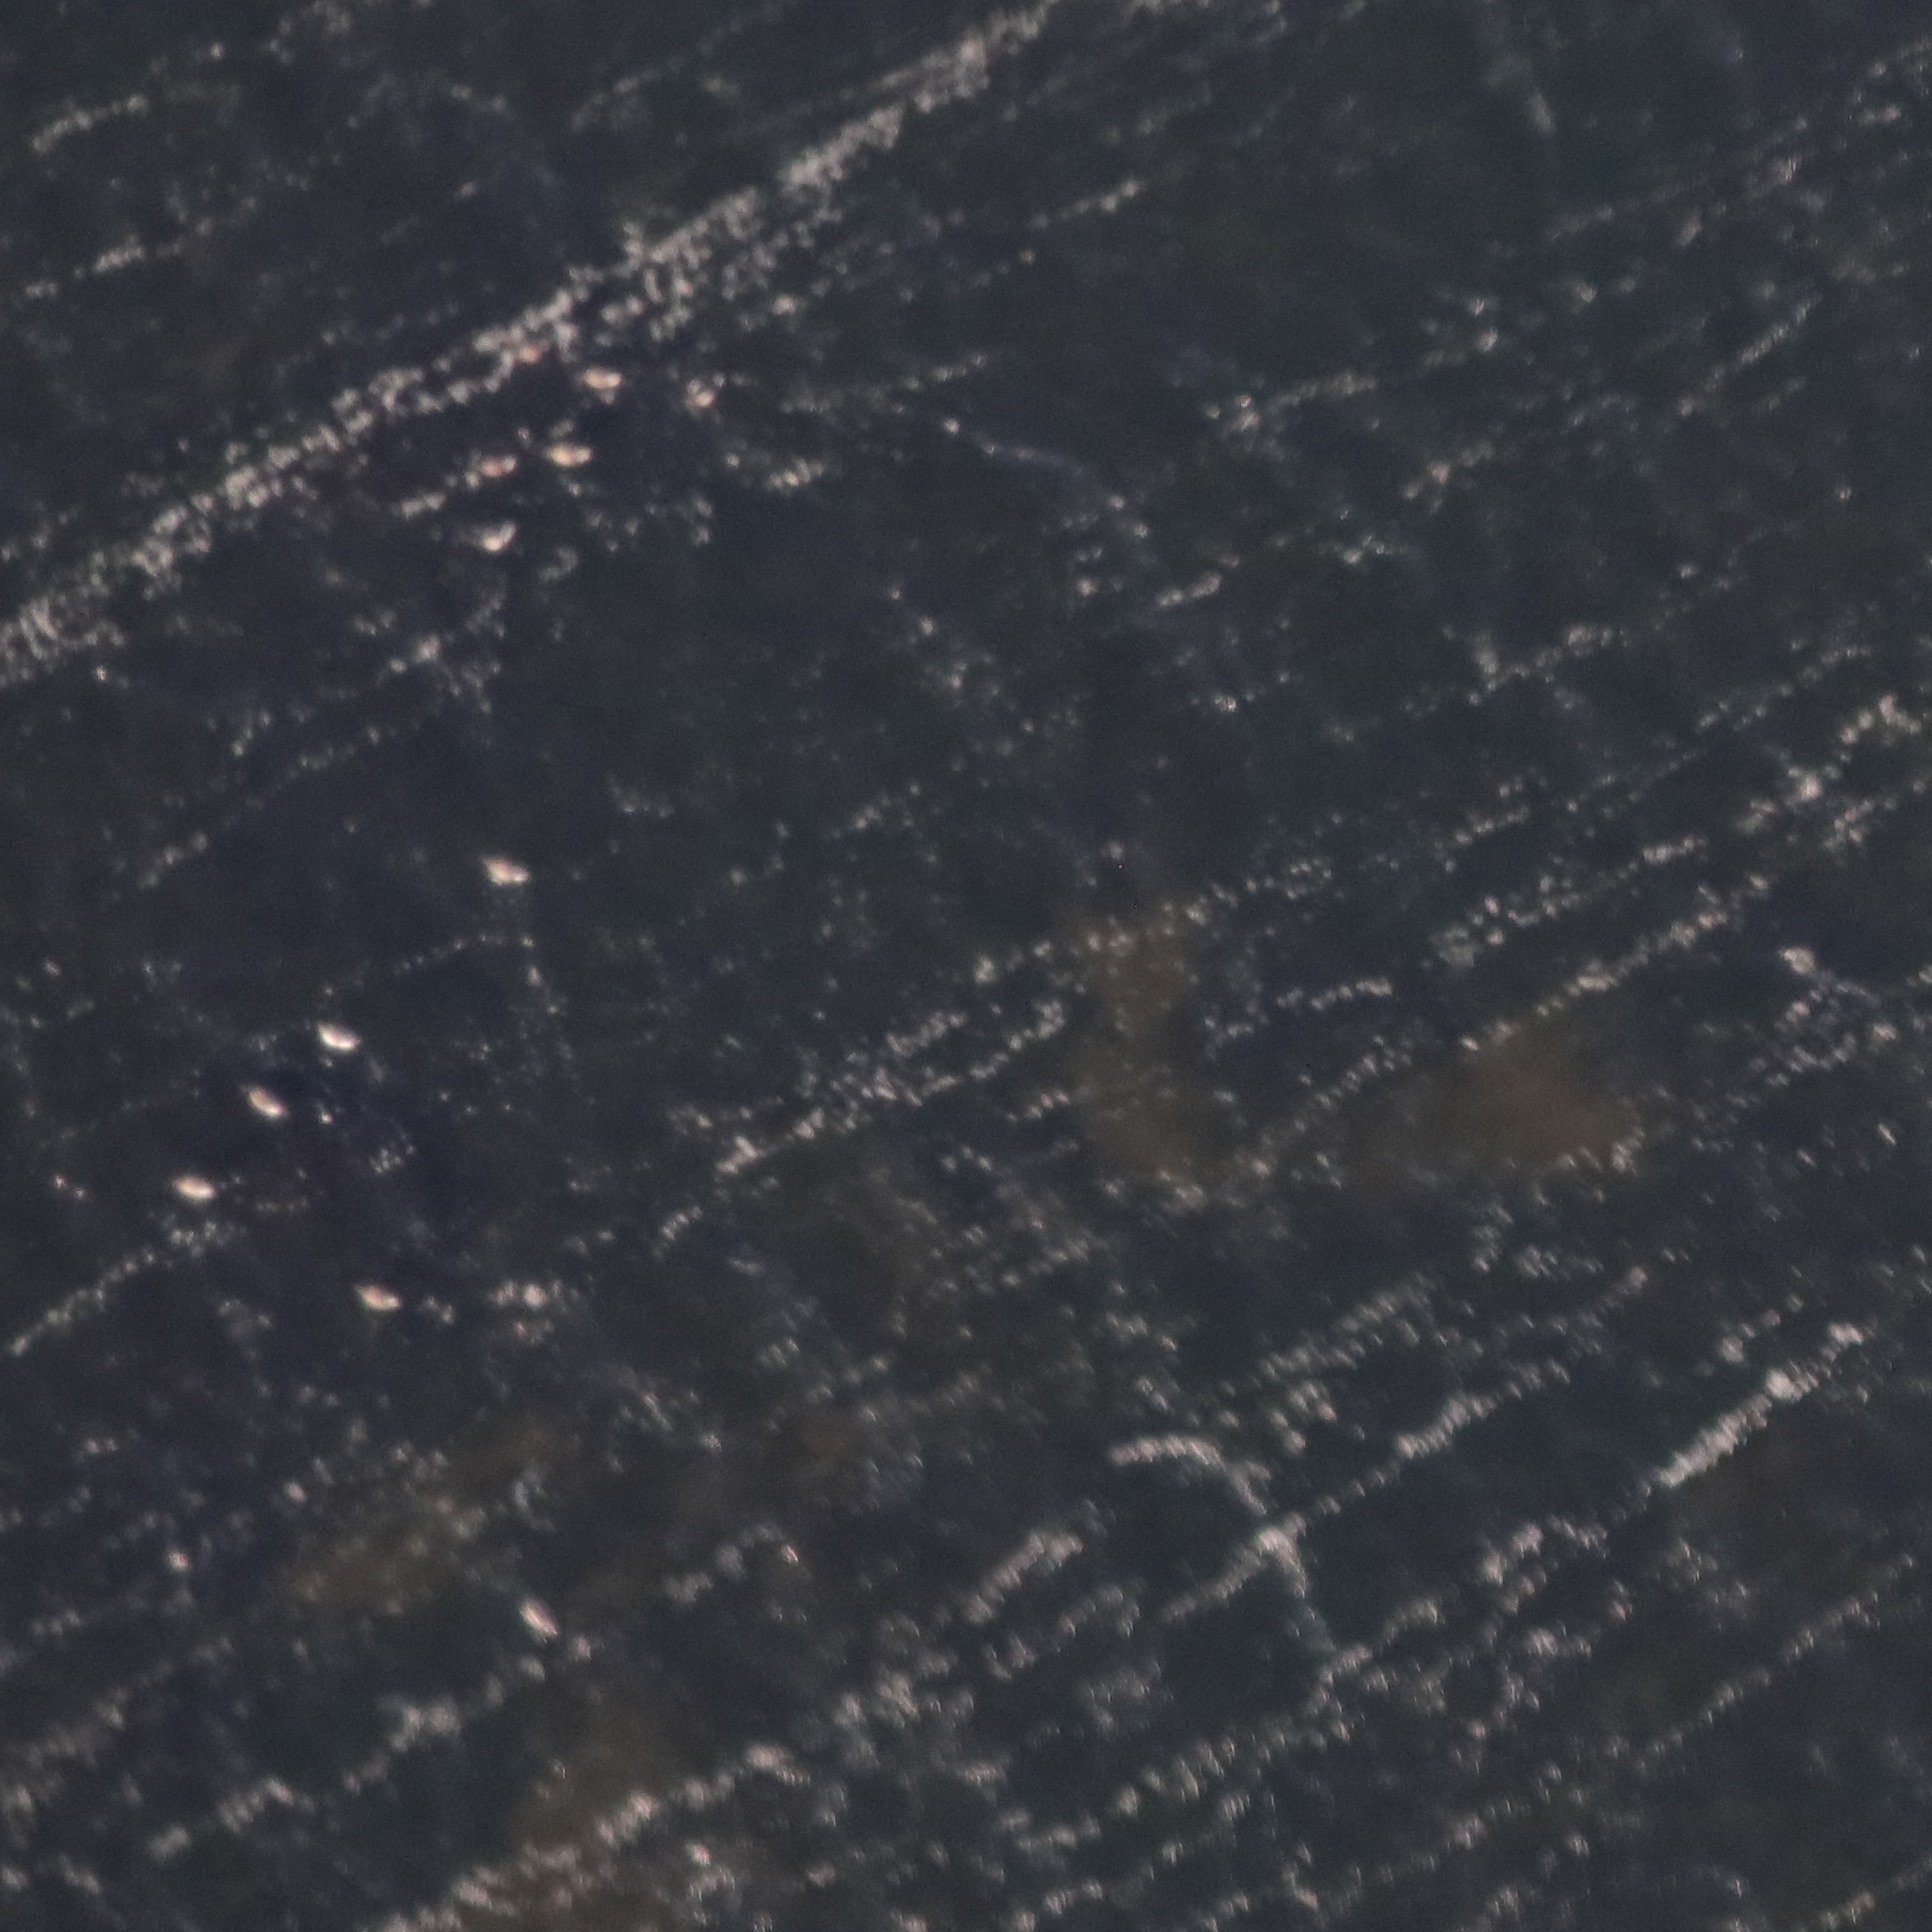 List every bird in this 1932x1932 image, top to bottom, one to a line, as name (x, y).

brant (595, 378)
brant (702, 391)
brant (569, 450)
brant (496, 464)
brant (500, 538)
brant (512, 871)
brant (343, 1038)
brant (262, 1098)
brant (199, 1190)
brant (375, 1299)
brant (537, 1618)